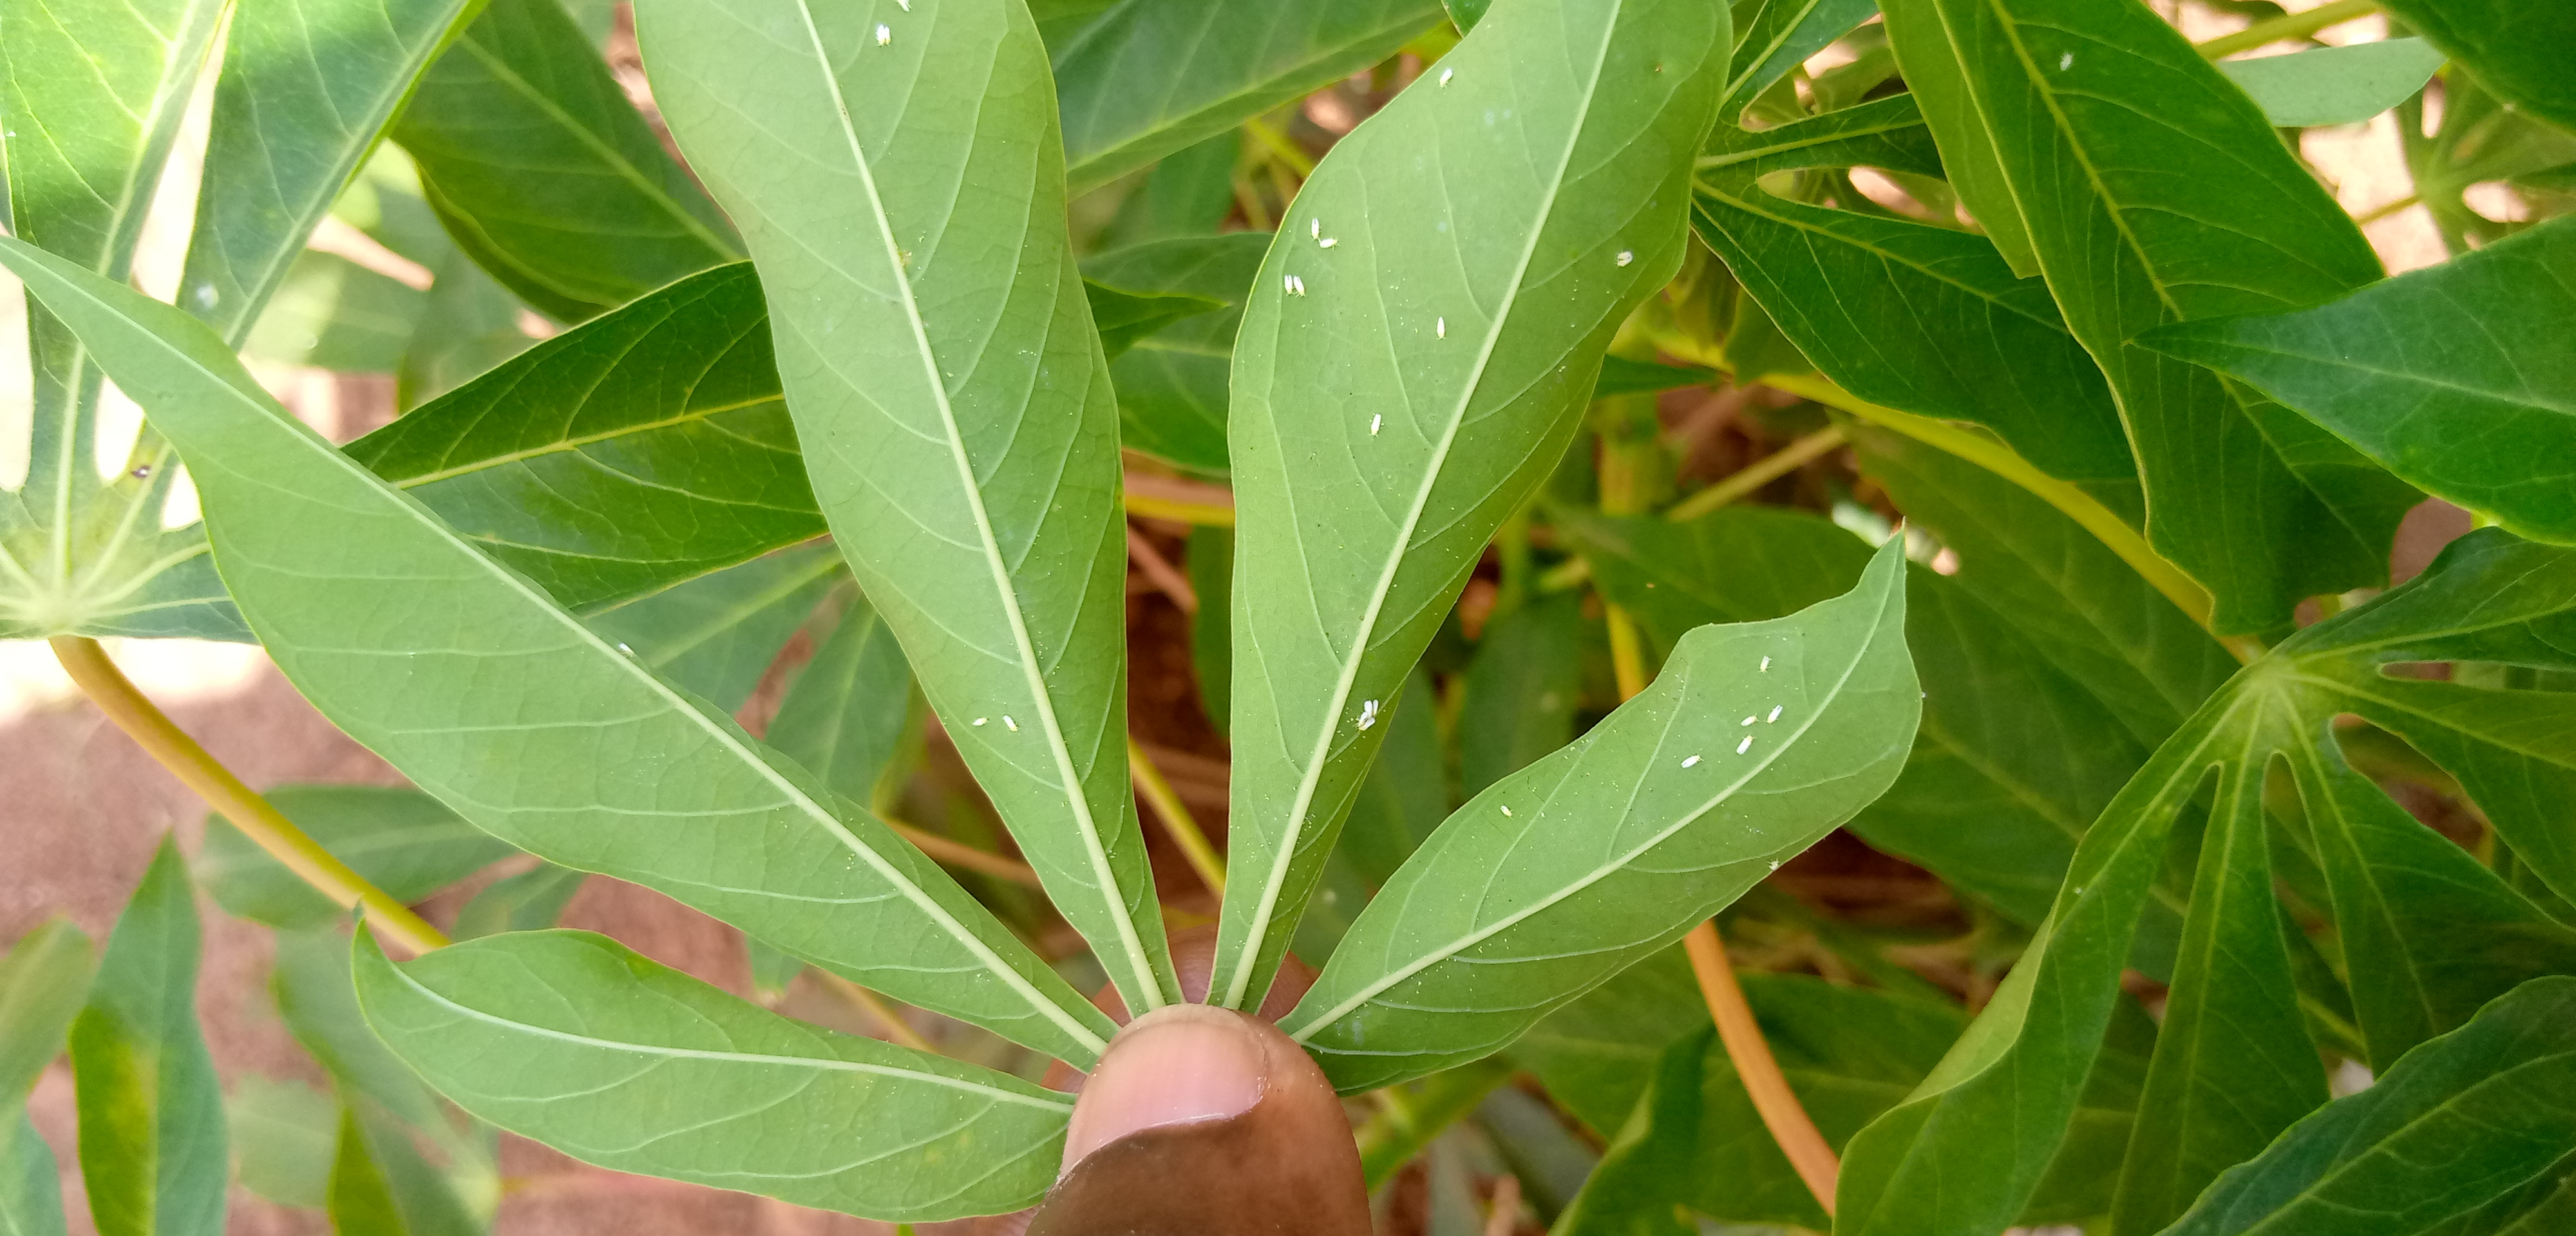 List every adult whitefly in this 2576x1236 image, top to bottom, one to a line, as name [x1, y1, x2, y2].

whitefly [875, 22, 884, 48]
whitefly [883, 24, 891, 48]
whitefly [1436, 62, 1459, 91]
whitefly [1309, 214, 1322, 242]
whitefly [1318, 236, 1341, 250]
whitefly [1616, 248, 1632, 259]
whitefly [1616, 257, 1636, 270]
whitefly [1282, 272, 1294, 297]
whitefly [1293, 273, 1307, 300]
whitefly [1432, 313, 1452, 342]
whitefly [1367, 409, 1385, 438]
whitefly [617, 640, 636, 659]
whitefly [1756, 653, 1774, 677]
whitefly [1372, 698, 1380, 715]
whitefly [1362, 700, 1372, 714]
whitefly [1765, 702, 1789, 728]
whitefly [1358, 710, 1371, 727]
whitefly [1001, 712, 1021, 735]
whitefly [1738, 713, 1757, 731]
whitefly [970, 713, 992, 731]
whitefly [1361, 716, 1376, 733]
whitefly [1733, 733, 1756, 758]
whitefly [1679, 751, 1702, 772]
whitefly [1496, 800, 1519, 821]
whitefly [1766, 856, 1781, 873]